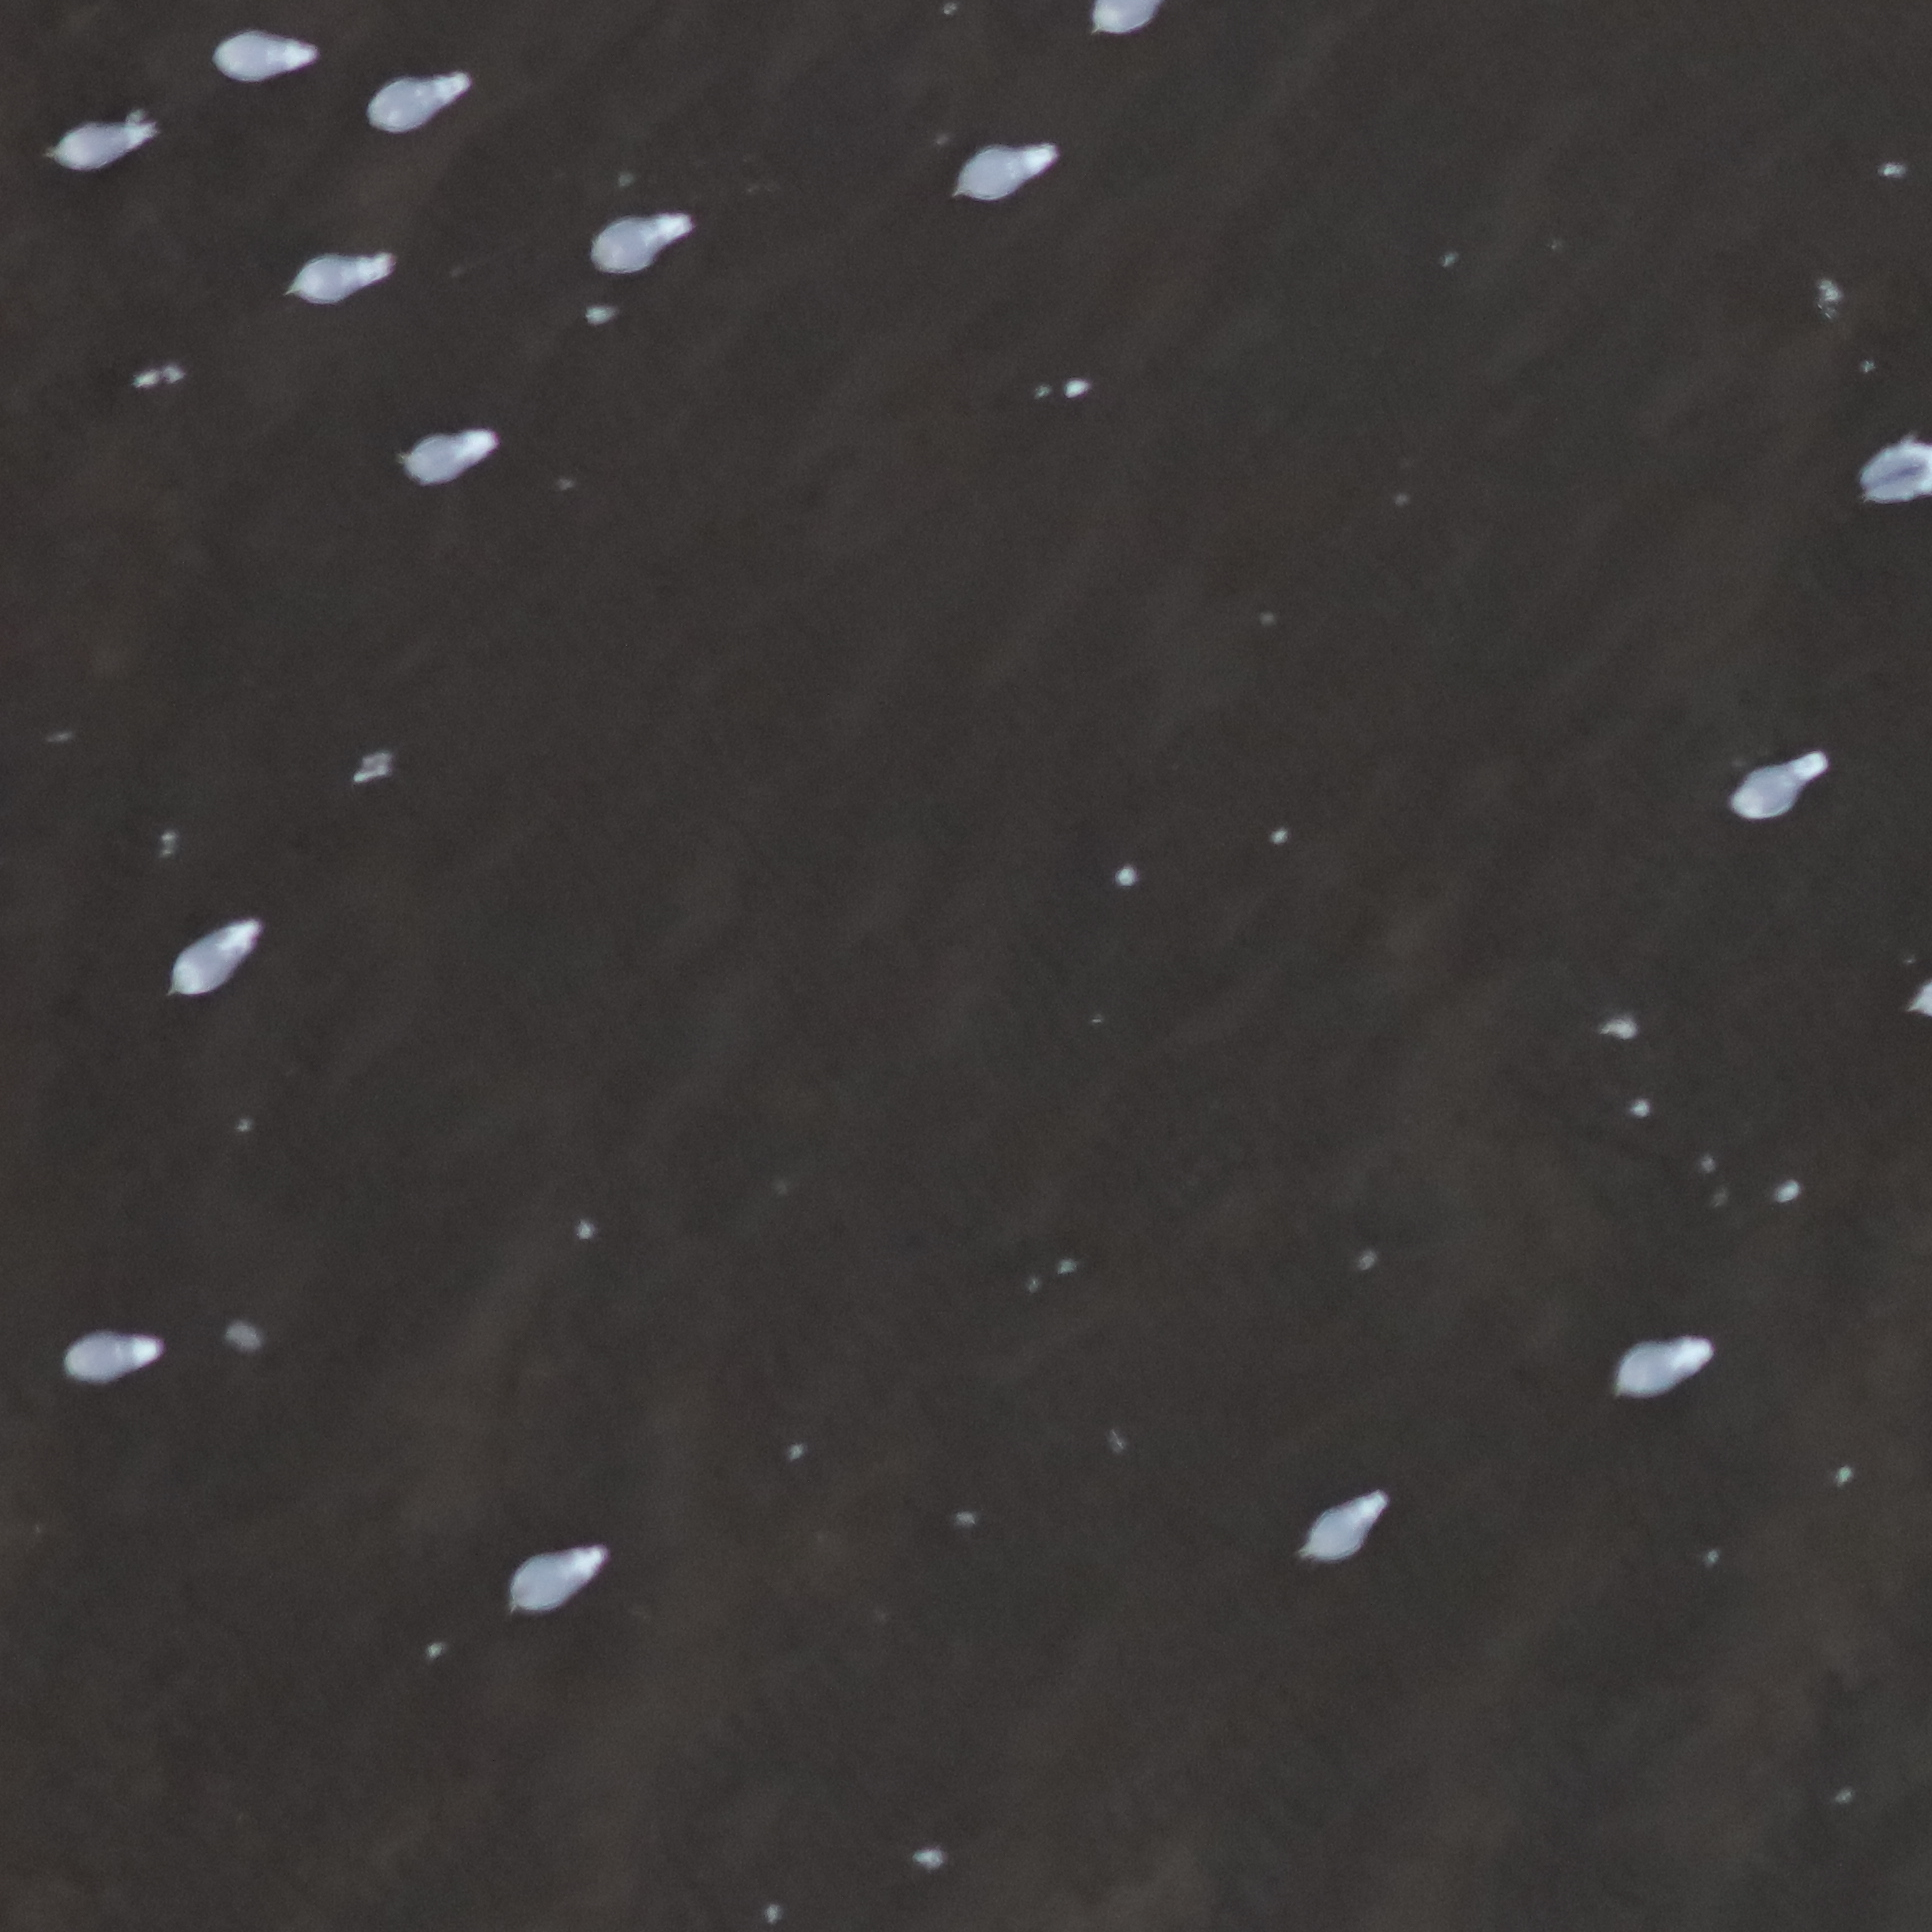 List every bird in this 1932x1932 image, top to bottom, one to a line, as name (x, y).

emperor goose (256, 56)
emperor goose (418, 104)
emperor goose (98, 147)
emperor goose (998, 174)
emperor goose (639, 230)
emperor goose (322, 288)
emperor goose (446, 457)
emperor goose (1918, 480)
emperor goose (1785, 795)
emperor goose (207, 964)
emperor goose (93, 1350)
emperor goose (1646, 1371)
emperor goose (1327, 1535)
emperor goose (551, 1585)